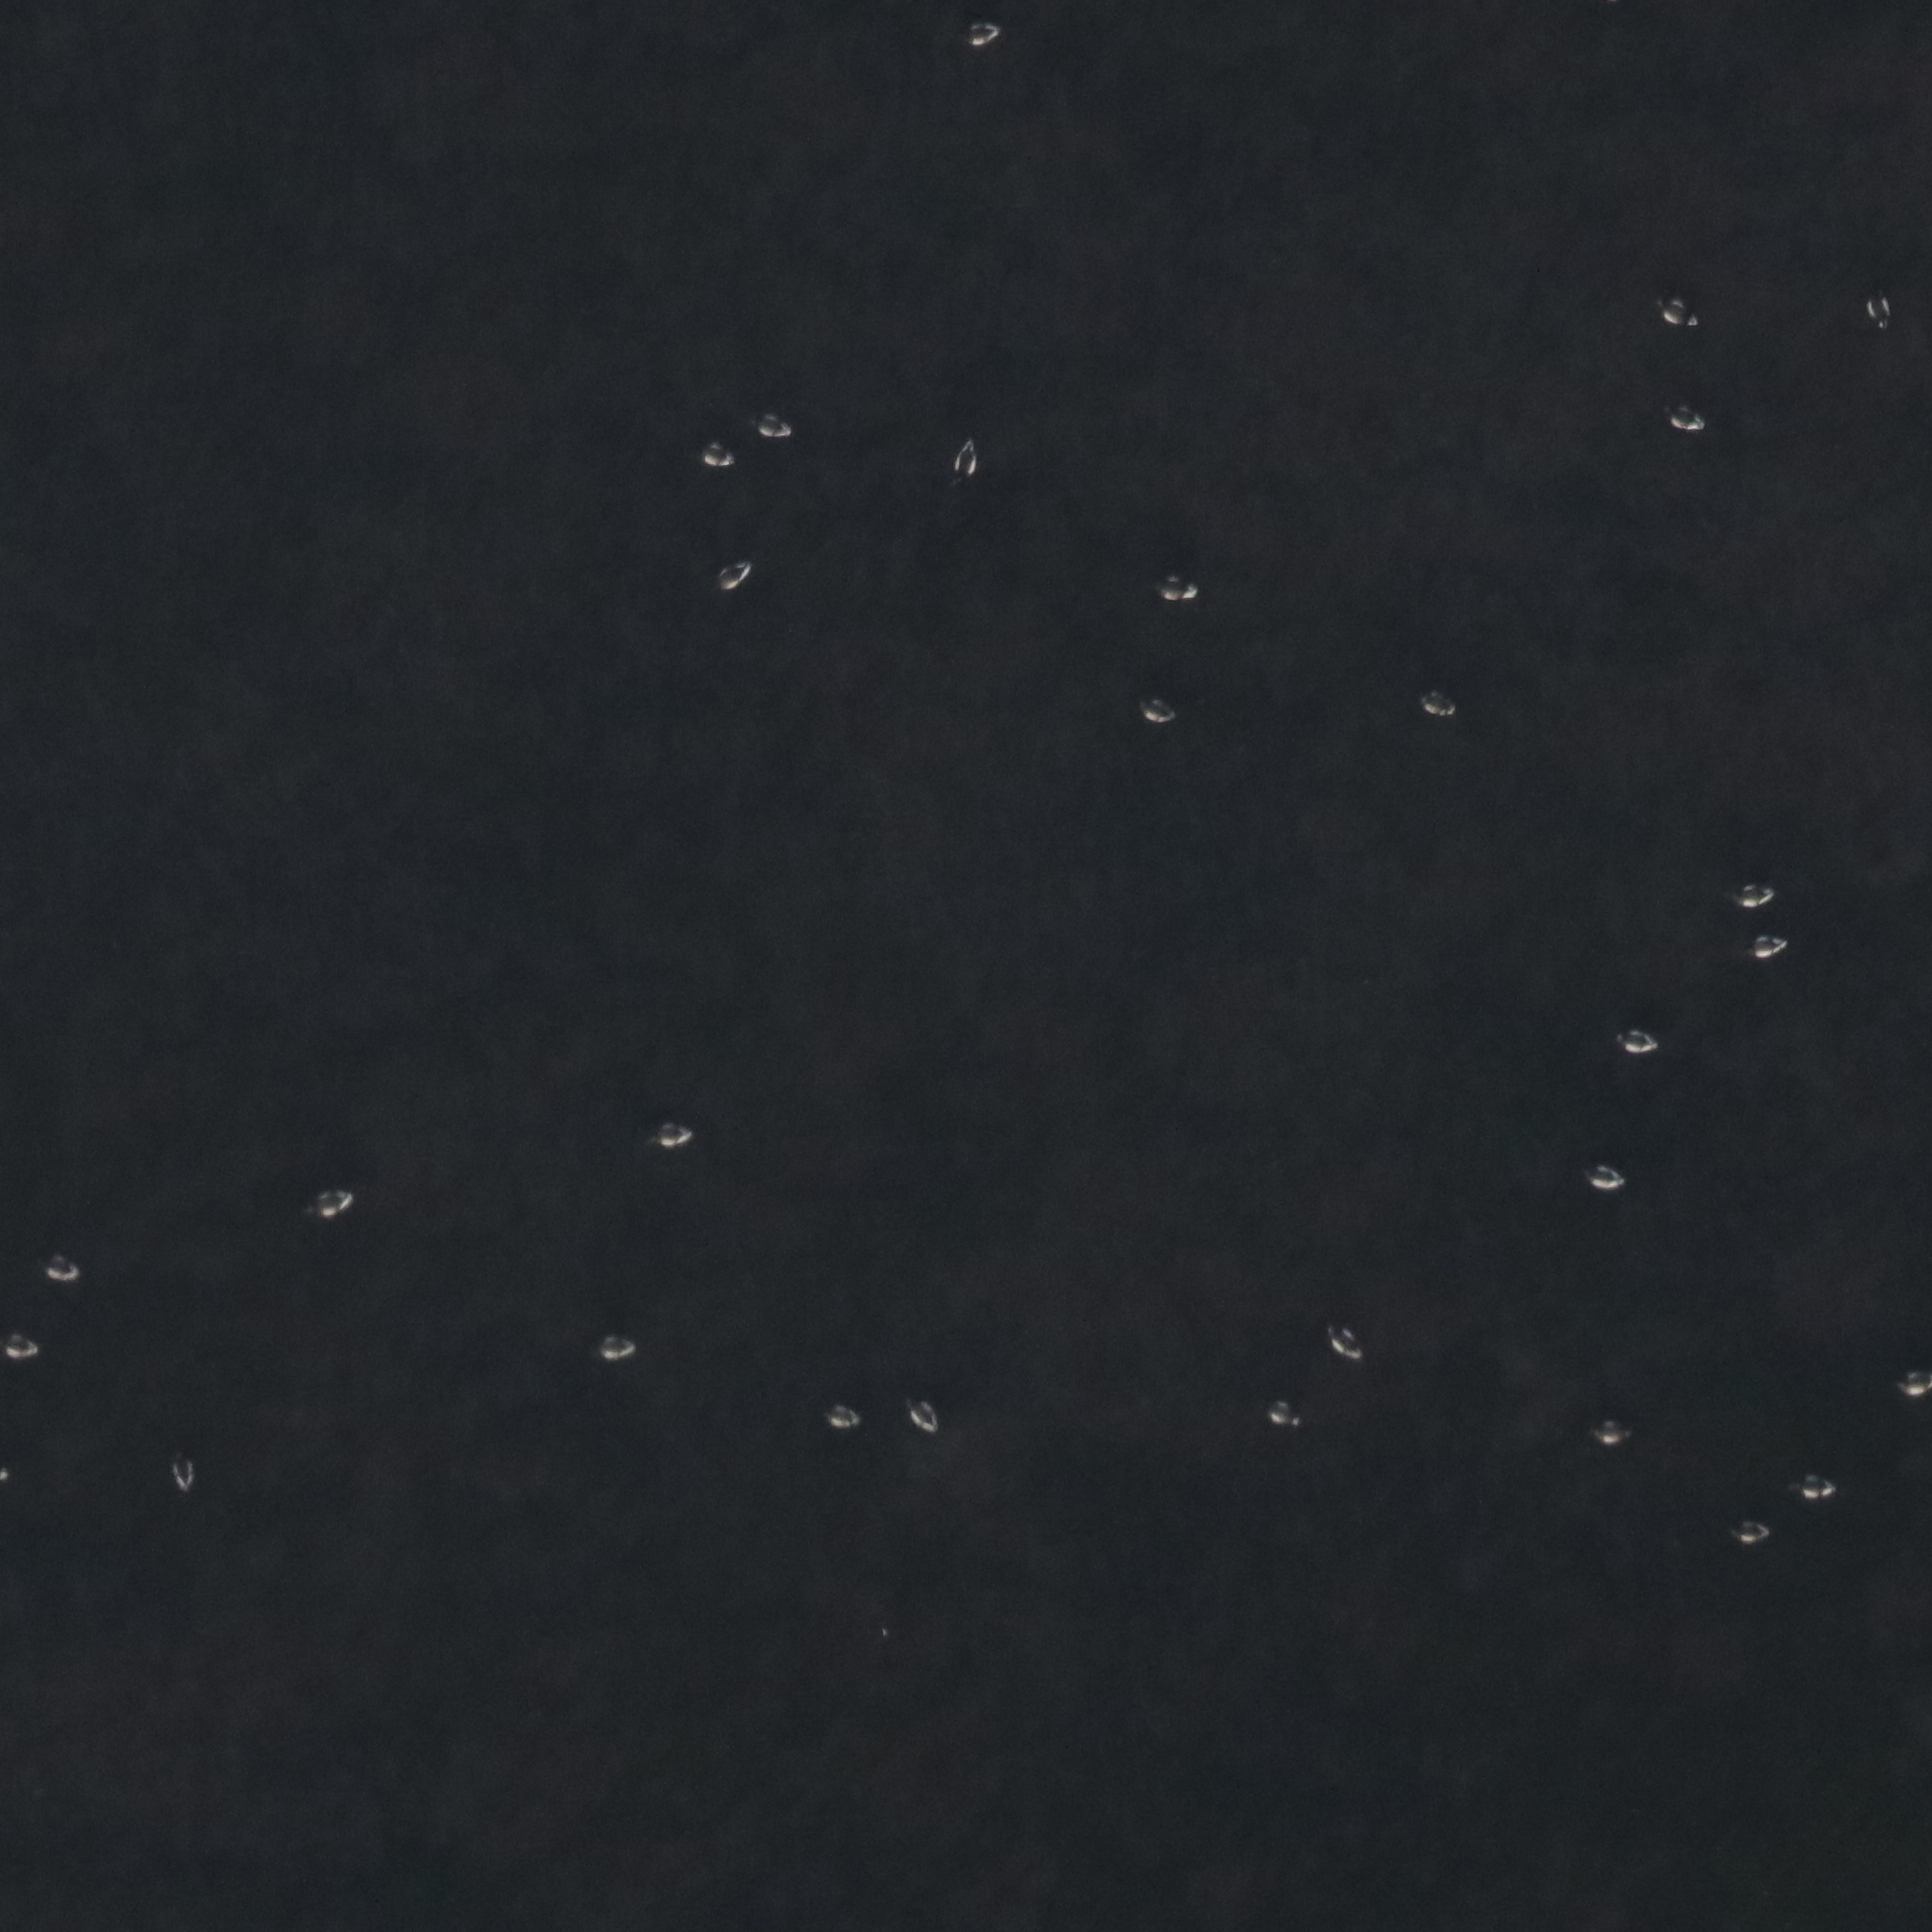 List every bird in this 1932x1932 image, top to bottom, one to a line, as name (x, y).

brant (981, 33)
brant (1878, 312)
brant (1678, 313)
brant (1685, 417)
brant (771, 425)
brant (715, 454)
brant (964, 461)
brant (729, 576)
brant (1176, 589)
brant (1440, 702)
brant (1155, 709)
brant (1753, 892)
brant (1768, 947)
brant (1636, 1041)
brant (668, 1133)
brant (1602, 1175)
brant (329, 1204)
brant (63, 1270)
brant (1344, 1342)
brant (18, 1347)
brant (616, 1348)
brant (1918, 1383)
brant (1281, 1412)
brant (839, 1415)
brant (929, 1417)
brant (1616, 1436)
brant (185, 1469)
brant (1814, 1487)
brant (1745, 1529)